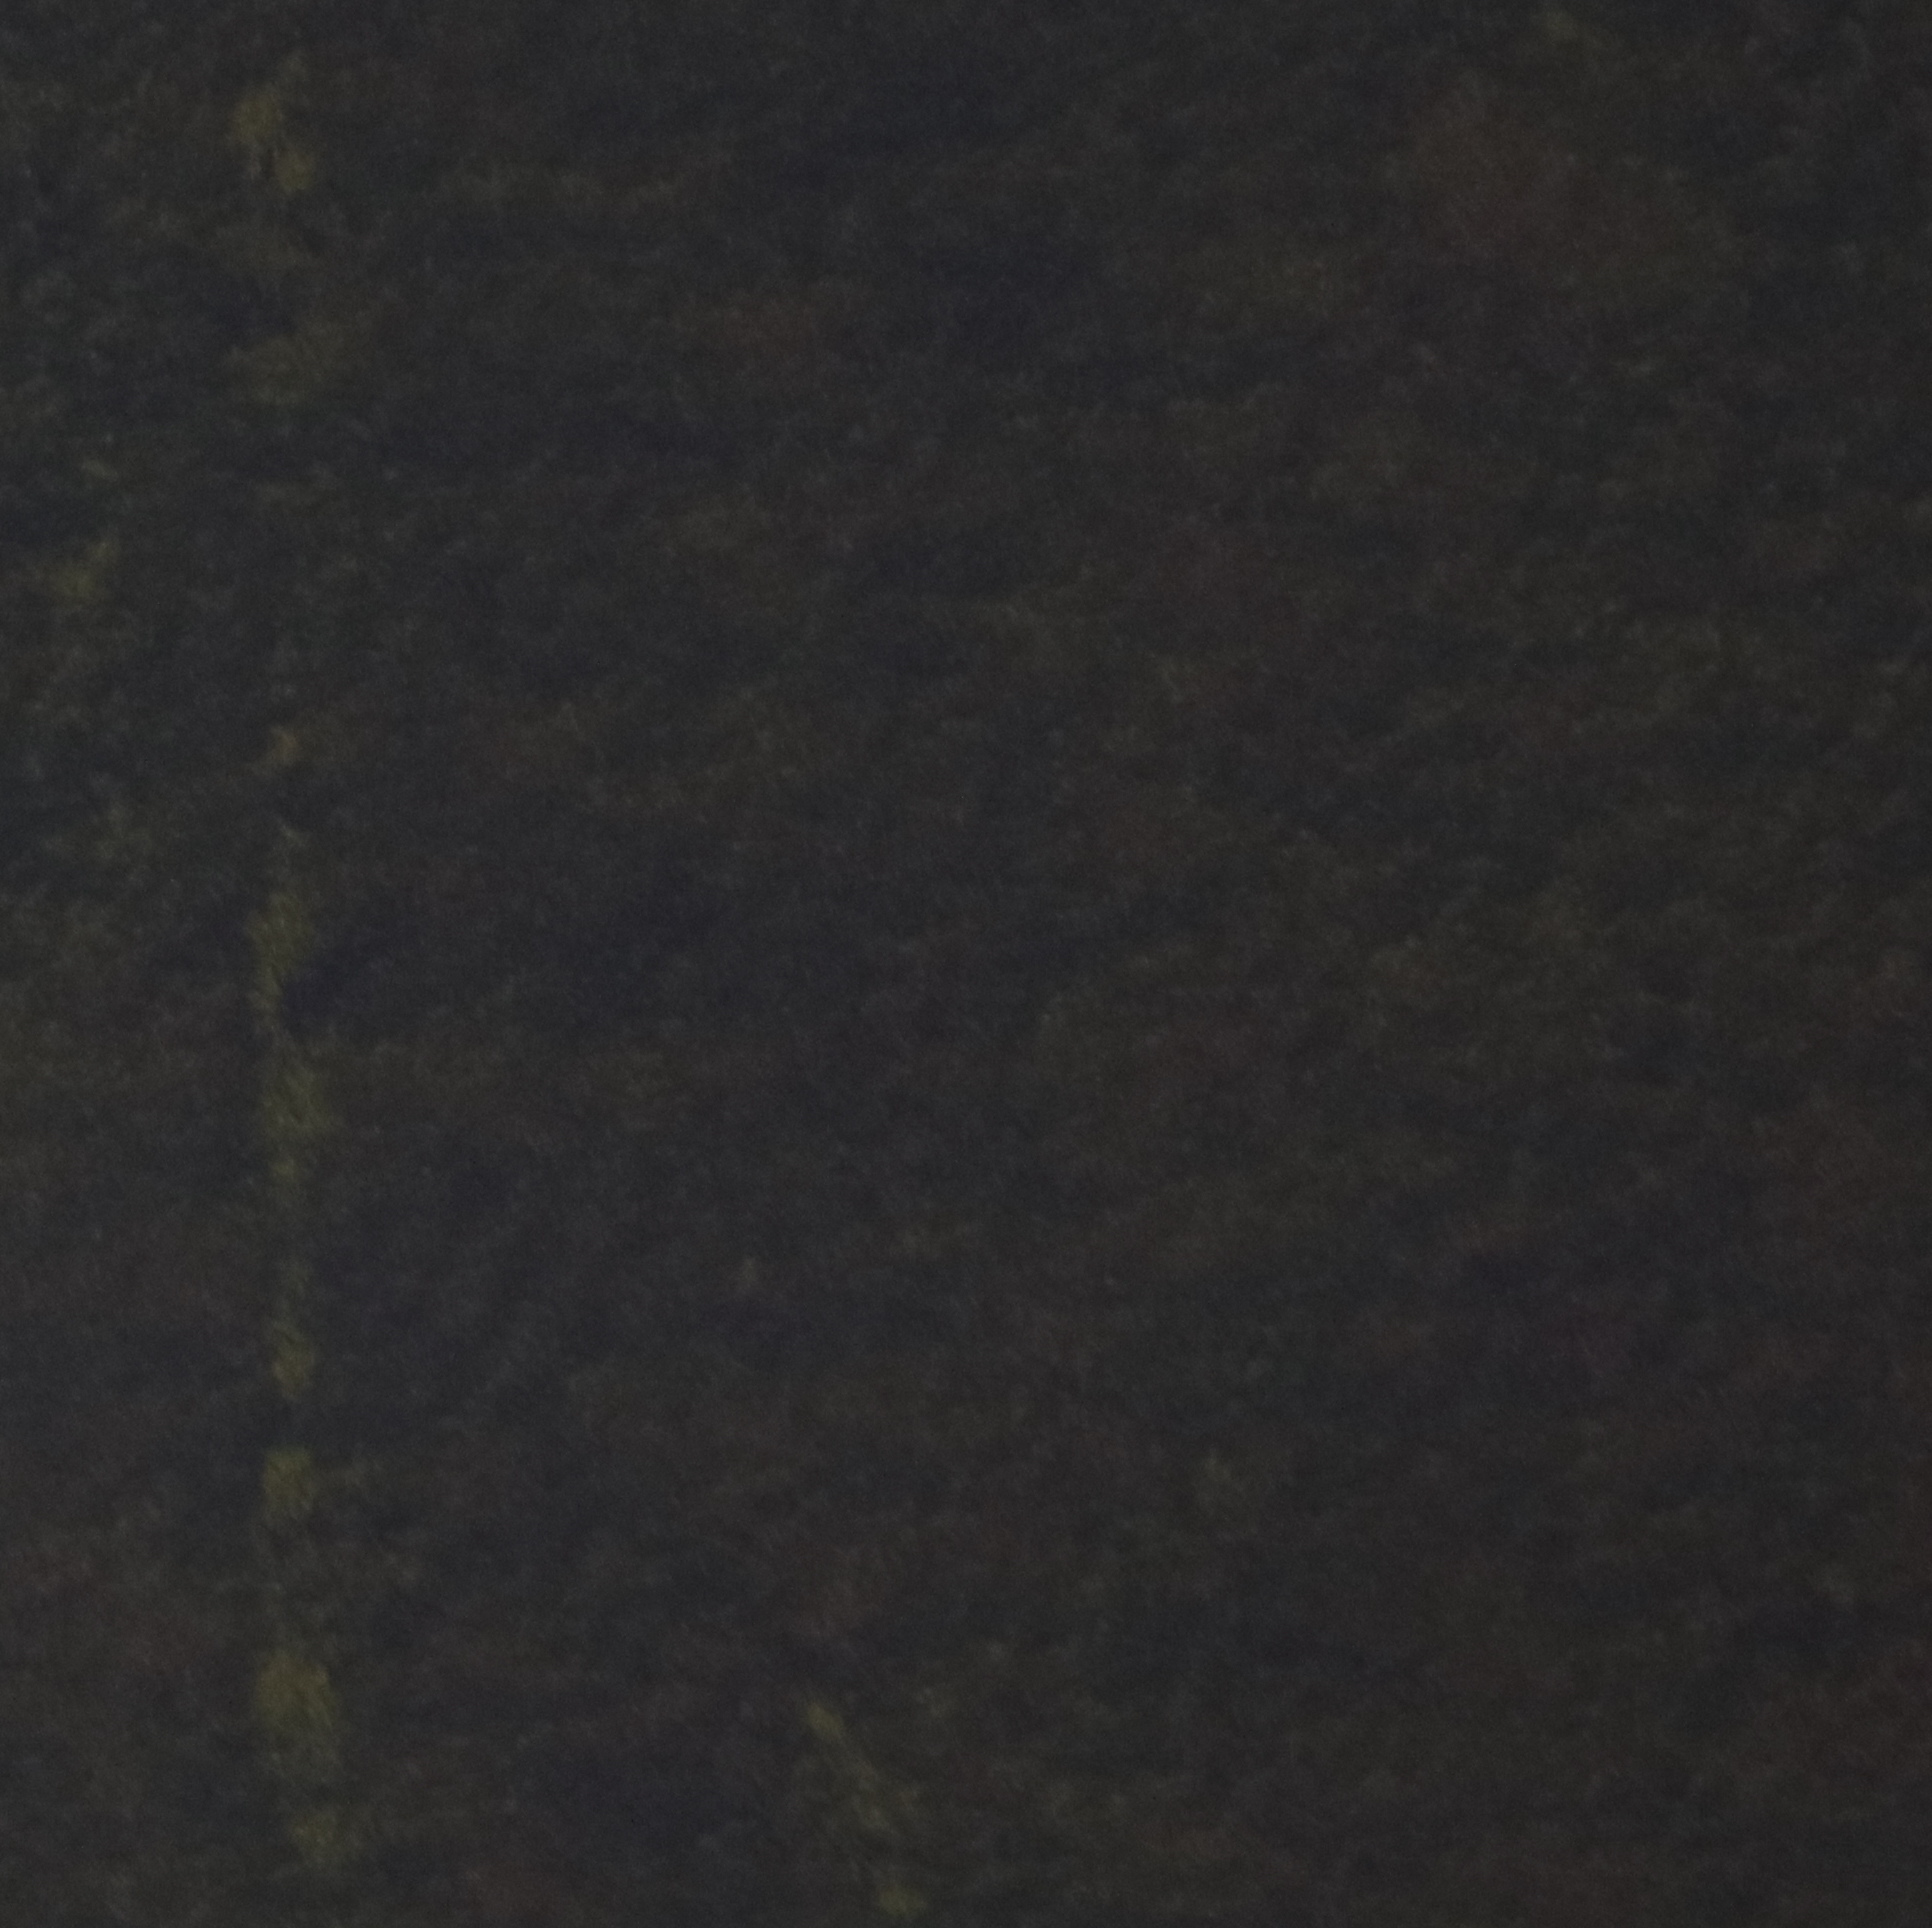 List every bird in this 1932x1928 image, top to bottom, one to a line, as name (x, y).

None